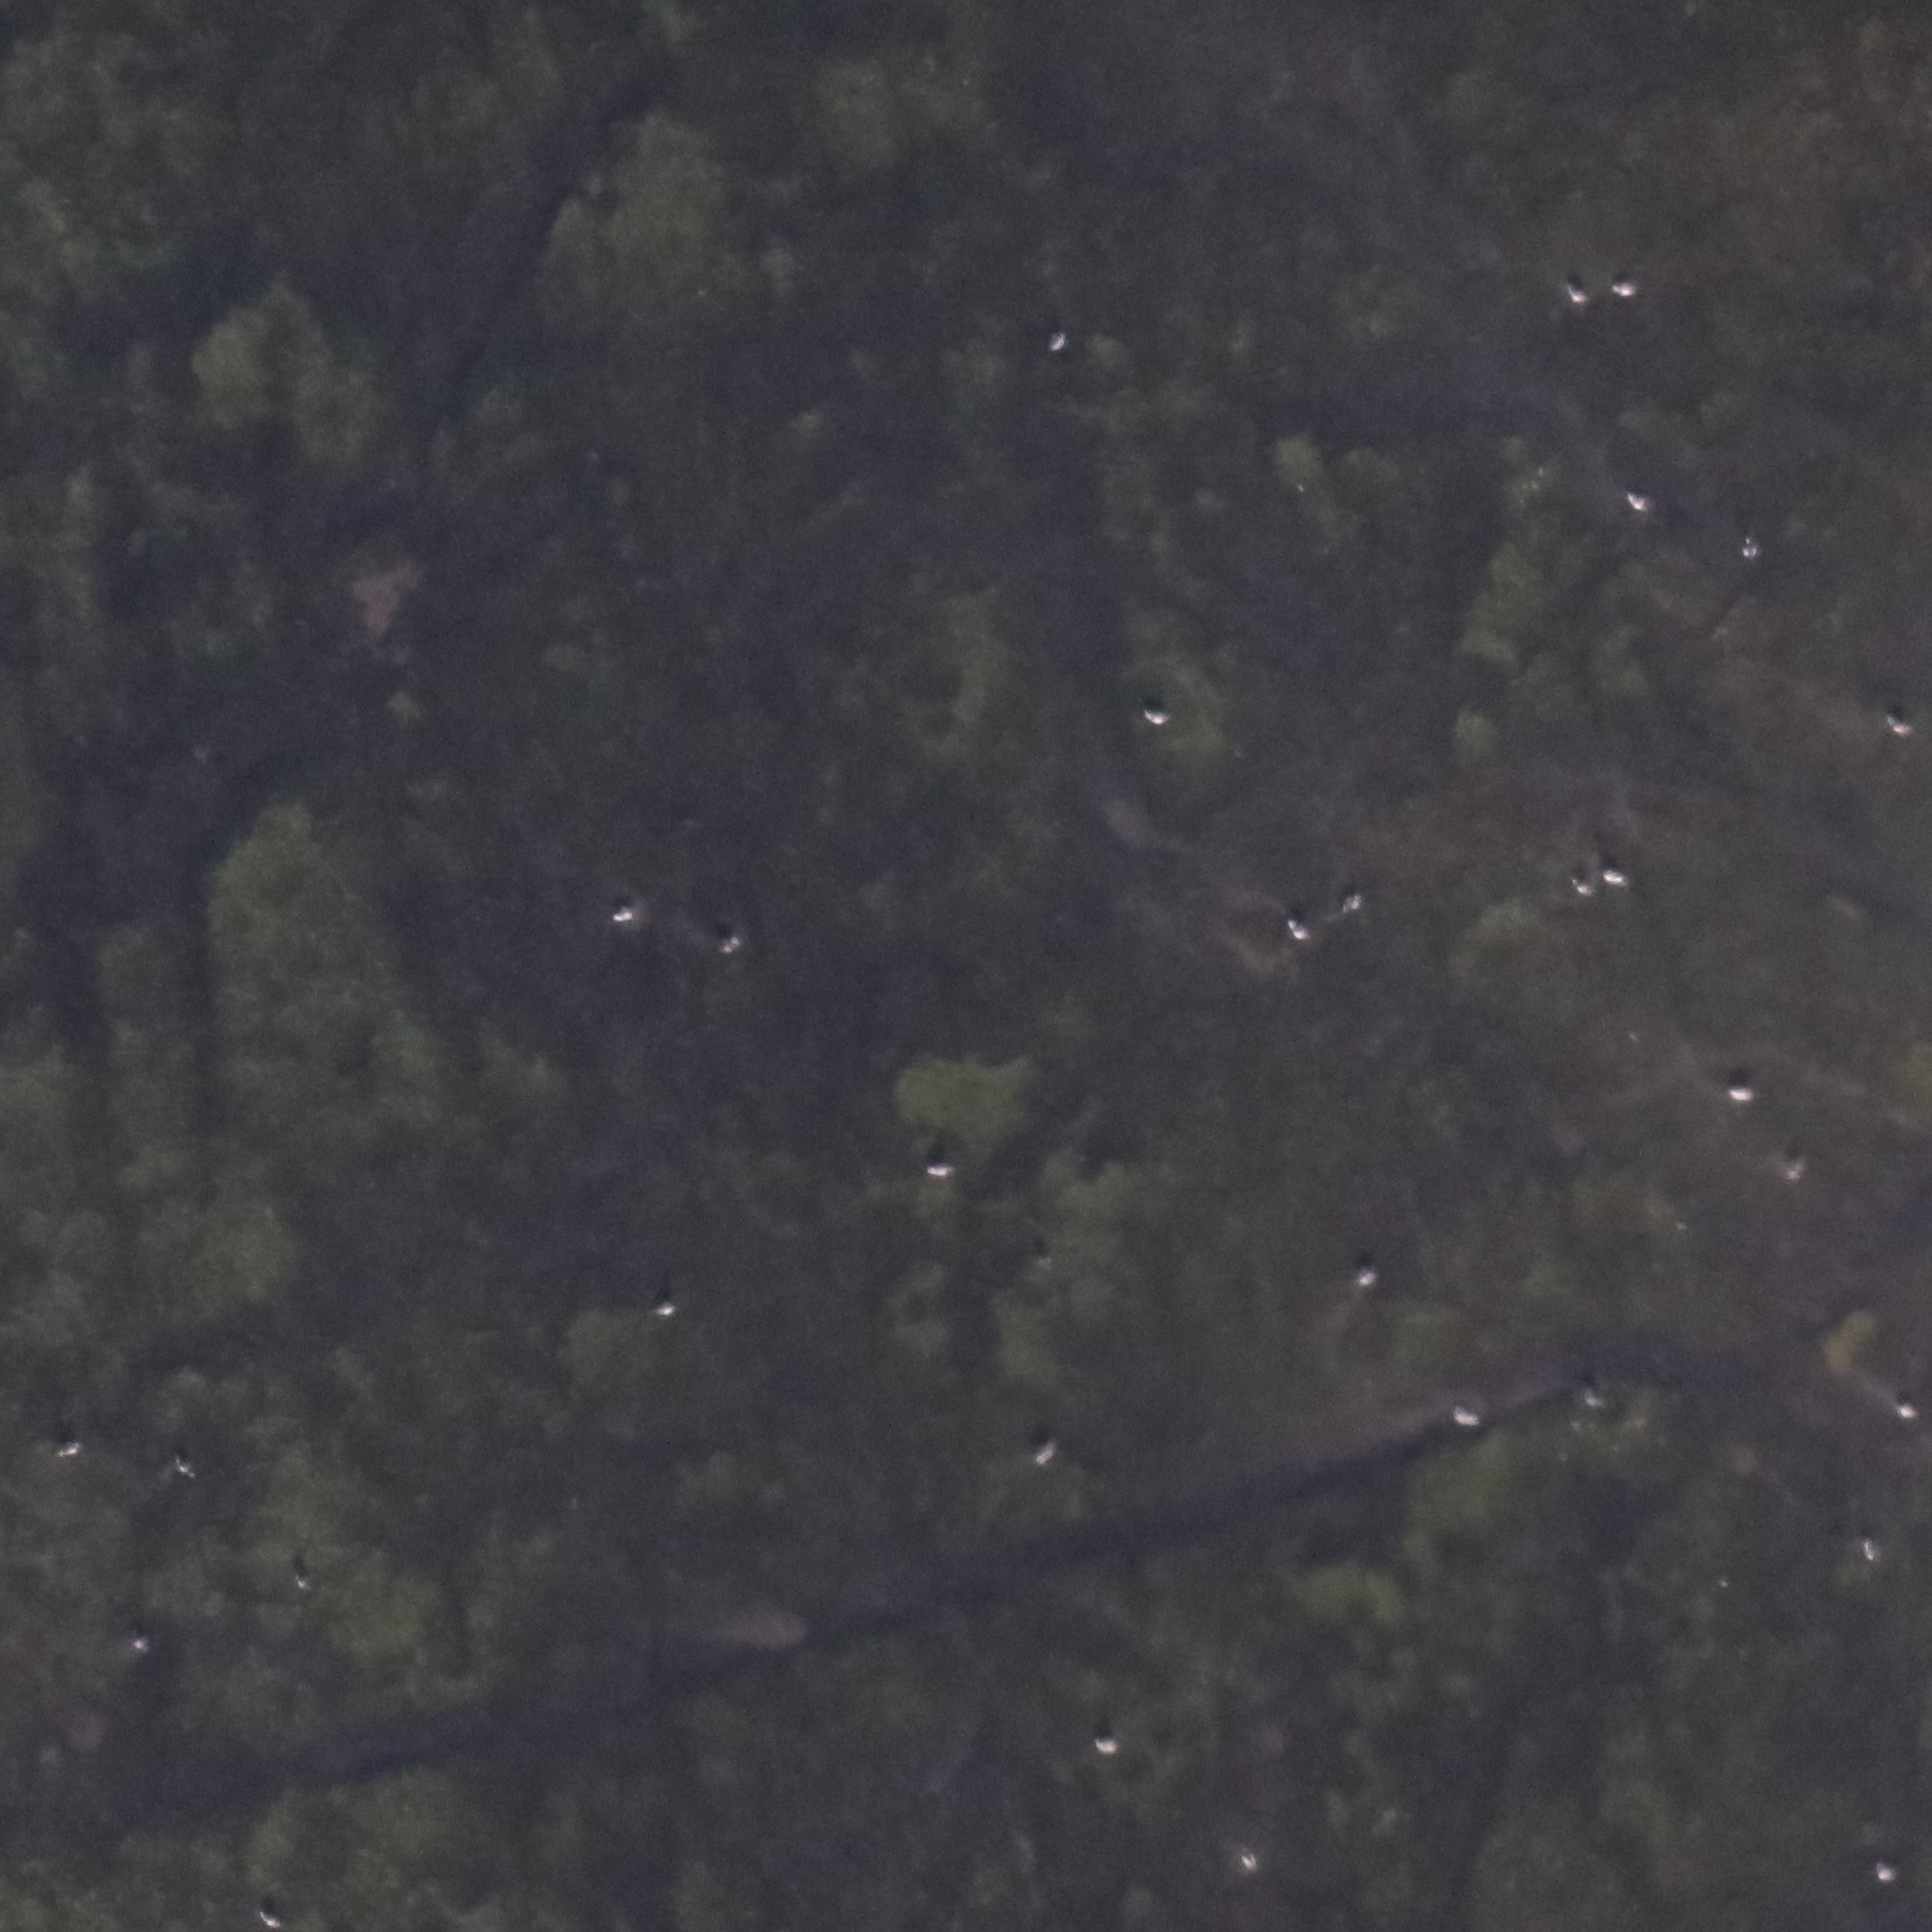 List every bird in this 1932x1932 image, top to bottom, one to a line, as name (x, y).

brant (1578, 292)
brant (1629, 298)
brant (1057, 339)
brant (1640, 503)
brant (1758, 550)
brant (1159, 716)
brant (1903, 732)
brant (1624, 877)
brant (1586, 882)
brant (1361, 904)
brant (623, 918)
brant (1308, 927)
brant (731, 949)
brant (1750, 1100)
brant (946, 1165)
brant (1794, 1171)
brant (1359, 1269)
brant (661, 1316)
brant (1906, 1407)
brant (1457, 1416)
brant (75, 1454)
brant (1042, 1458)
brant (193, 1466)
brant (1864, 1551)
brant (308, 1584)
brant (137, 1648)
brant (1102, 1745)
brant (1247, 1850)
brant (1884, 1868)
brant (272, 1918)